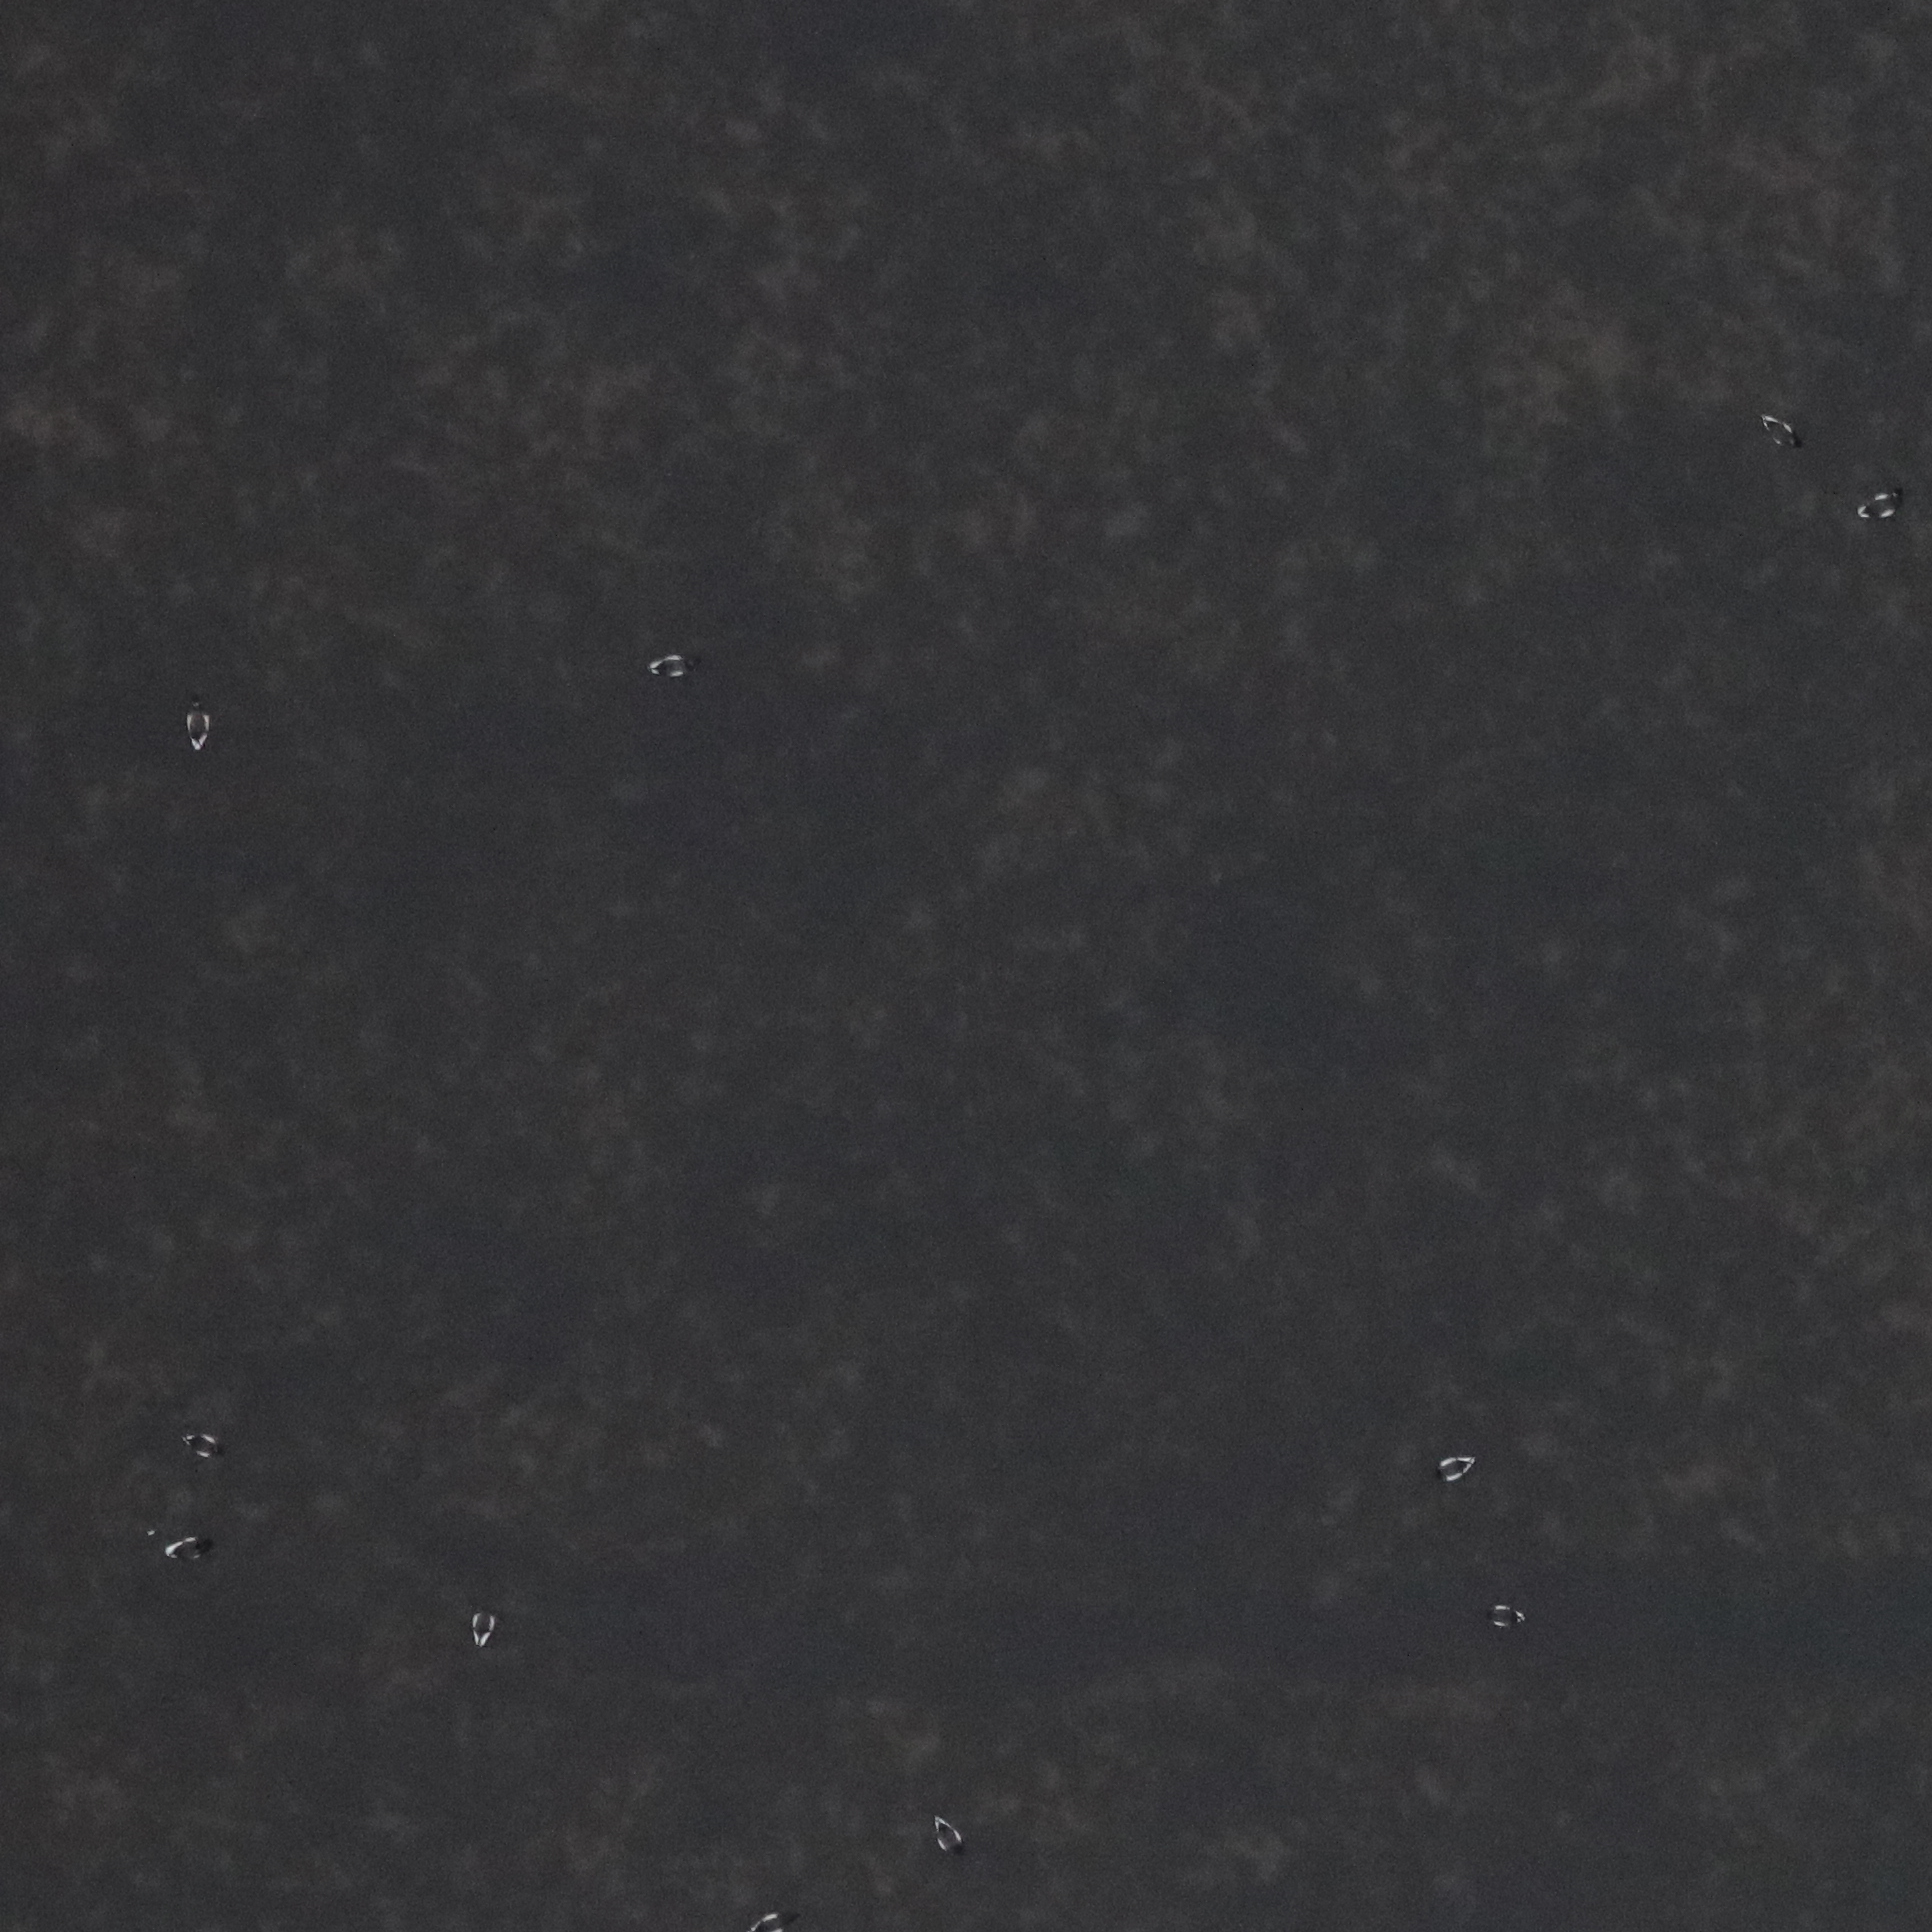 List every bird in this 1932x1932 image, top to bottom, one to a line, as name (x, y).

brant (1781, 431)
brant (1881, 505)
brant (673, 666)
brant (198, 724)
brant (202, 1445)
brant (1453, 1468)
brant (185, 1547)
brant (1503, 1613)
brant (483, 1625)
brant (946, 1836)
brant (770, 1925)